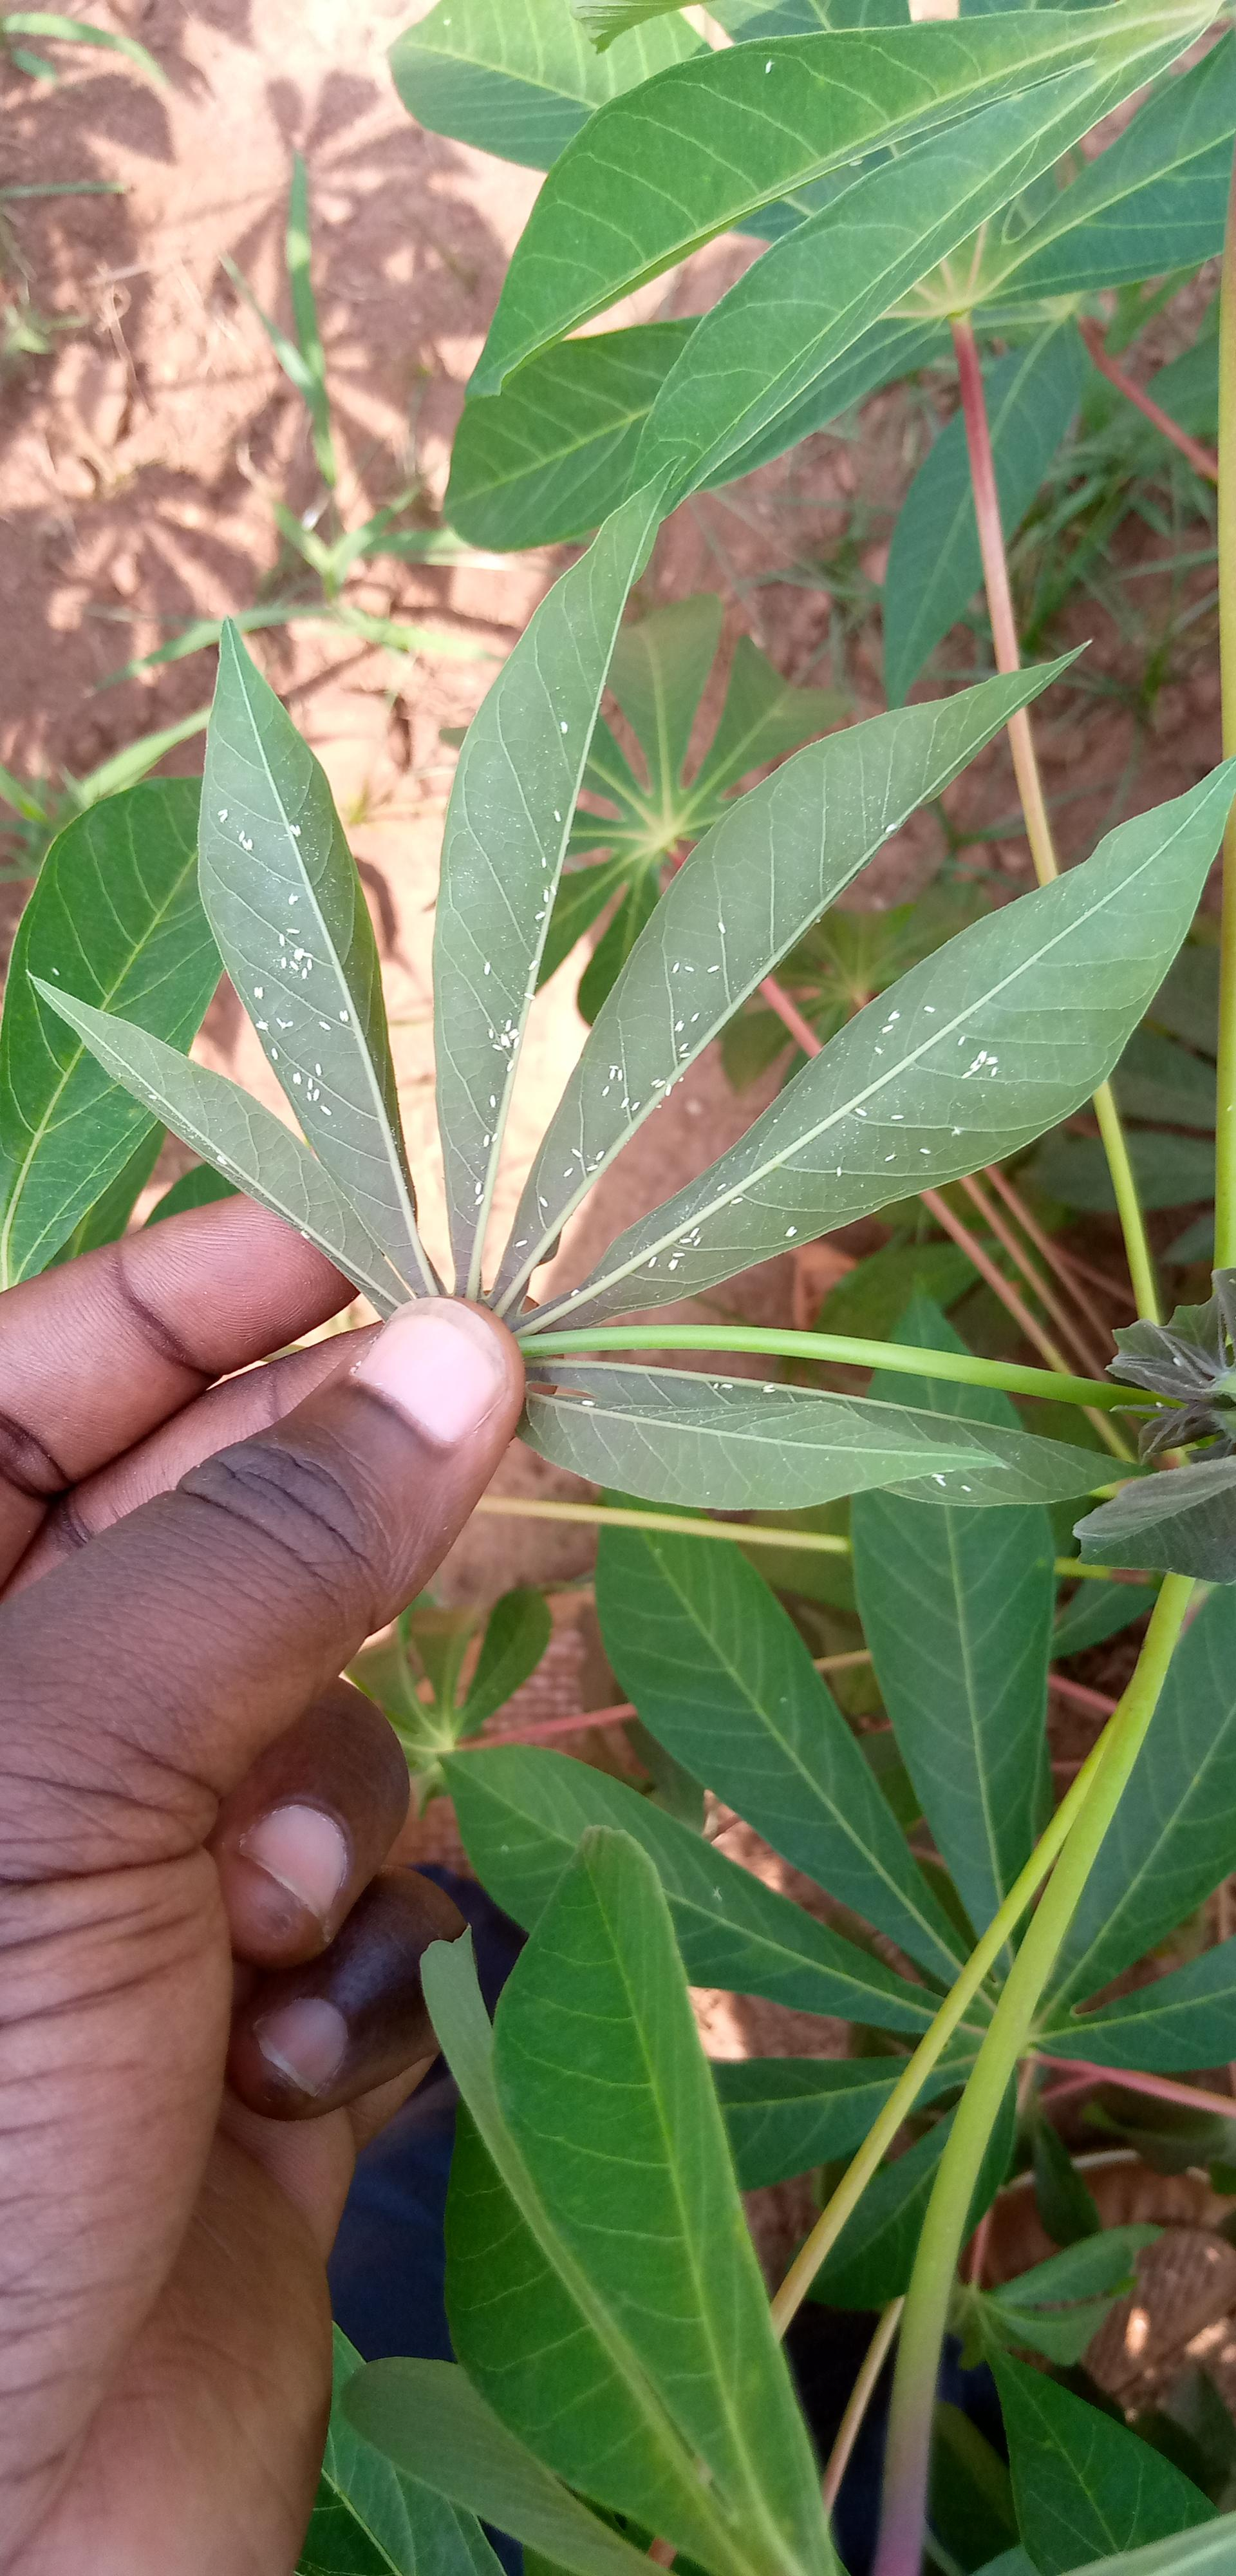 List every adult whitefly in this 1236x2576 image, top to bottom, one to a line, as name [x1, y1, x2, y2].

whitefly [442, 13, 452, 29]
whitefly [763, 58, 776, 79]
whitefly [559, 720, 569, 735]
whitefly [216, 808, 230, 815]
whitefly [552, 808, 563, 823]
whitefly [219, 813, 229, 824]
whitefly [885, 821, 898, 833]
whitefly [288, 823, 298, 838]
whitefly [295, 824, 303, 835]
whitefly [238, 829, 245, 842]
whitefly [247, 837, 254, 853]
whitefly [242, 838, 247, 850]
whitefly [539, 855, 550, 869]
whitefly [548, 882, 557, 896]
whitefly [541, 887, 550, 904]
whitefly [286, 893, 302, 906]
whitefly [533, 909, 547, 923]
whitefly [716, 918, 728, 935]
whitefly [285, 927, 300, 936]
whitefly [276, 931, 287, 948]
whitefly [298, 945, 306, 960]
whitefly [294, 949, 299, 959]
whitefly [303, 952, 314, 960]
whitefly [280, 955, 288, 970]
whitefly [307, 957, 314, 971]
whitefly [528, 958, 540, 972]
whitefly [289, 960, 299, 972]
whitefly [483, 960, 492, 976]
whitefly [669, 961, 681, 975]
whitefly [706, 963, 721, 976]
whitefly [683, 964, 695, 974]
whitefly [50, 965, 63, 980]
whitefly [301, 966, 308, 980]
whitefly [254, 986, 259, 999]
whitefly [258, 987, 267, 999]
whitefly [522, 990, 537, 1001]
whitefly [922, 1004, 937, 1015]
whitefly [338, 1009, 344, 1022]
whitefly [344, 1009, 350, 1023]
whitefly [886, 1009, 902, 1022]
whitefly [689, 1010, 701, 1024]
whitefly [274, 1016, 294, 1032]
whitefly [503, 1018, 512, 1032]
whitefly [318, 1019, 333, 1032]
whitefly [257, 1020, 270, 1027]
whitefly [674, 1020, 684, 1032]
whitefly [881, 1021, 895, 1034]
whitefly [678, 1022, 686, 1034]
whitefly [255, 1023, 269, 1032]
whitefly [487, 1027, 496, 1039]
whitefly [509, 1031, 521, 1039]
whitefly [501, 1034, 505, 1047]
whitefly [505, 1034, 510, 1048]
whitefly [956, 1035, 967, 1047]
whitefly [514, 1036, 520, 1050]
whitefly [677, 1040, 690, 1052]
whitefly [491, 1043, 504, 1053]
whitefly [872, 1045, 885, 1055]
whitefly [270, 1045, 279, 1061]
whitefly [978, 1050, 984, 1059]
whitefly [980, 1051, 988, 1064]
whitefly [677, 1052, 691, 1059]
whitefly [986, 1055, 999, 1061]
whitefly [505, 1059, 516, 1072]
whitefly [969, 1059, 979, 1068]
whitefly [986, 1060, 1000, 1065]
whitefly [314, 1061, 326, 1077]
whitefly [973, 1063, 982, 1072]
whitefly [607, 1064, 619, 1070]
whitefly [989, 1065, 1000, 1079]
whitefly [617, 1068, 623, 1081]
whitefly [608, 1068, 617, 1080]
whitefly [296, 1070, 304, 1086]
whitefly [960, 1070, 973, 1081]
whitefly [292, 1071, 297, 1086]
whitefly [306, 1075, 314, 1091]
whitefly [654, 1077, 666, 1092]
whitefly [650, 1077, 660, 1088]
whitefly [664, 1082, 673, 1099]
whitefly [599, 1084, 612, 1097]
whitefly [312, 1087, 320, 1102]
whitefly [304, 1089, 312, 1103]
whitefly [487, 1093, 499, 1111]
whitefly [619, 1096, 631, 1110]
whitefly [630, 1101, 641, 1114]
whitefly [319, 1104, 333, 1119]
whitefly [853, 1105, 868, 1118]
whitefly [889, 1112, 905, 1123]
whitefly [948, 1124, 964, 1140]
whitefly [491, 1132, 500, 1143]
whitefly [483, 1133, 490, 1148]
whitefly [570, 1146, 585, 1161]
whitefly [917, 1146, 932, 1156]
whitefly [594, 1147, 606, 1161]
whitefly [885, 1154, 897, 1164]
whitefly [586, 1163, 599, 1174]
whitefly [562, 1165, 574, 1178]
whitefly [834, 1165, 843, 1179]
whitefly [474, 1181, 483, 1195]
whitefly [715, 1181, 727, 1193]
whitefly [474, 1192, 485, 1207]
whitefly [537, 1193, 550, 1211]
whitefly [729, 1196, 744, 1206]
whitefly [785, 1226, 795, 1236]
whitefly [690, 1227, 702, 1239]
whitefly [790, 1229, 798, 1237]
whitefly [298, 1229, 311, 1240]
whitefly [693, 1235, 702, 1247]
whitefly [677, 1238, 691, 1245]
whitefly [513, 1238, 529, 1249]
whitefly [671, 1250, 686, 1258]
whitefly [646, 1255, 658, 1269]
whitefly [668, 1258, 676, 1267]
whitefly [671, 1258, 679, 1273]
whitefly [569, 1287, 582, 1298]
whitefly [1172, 1356, 1184, 1367]
whitefly [711, 1380, 720, 1390]
whitefly [721, 1383, 733, 1390]
whitefly [762, 1383, 774, 1388]
whitefly [762, 1388, 776, 1394]
whitefly [581, 1399, 596, 1408]
whitefly [1154, 1400, 1165, 1408]
whitefly [931, 1473, 946, 1479]
whitefly [935, 1478, 950, 1490]
whitefly [959, 1482, 974, 1493]